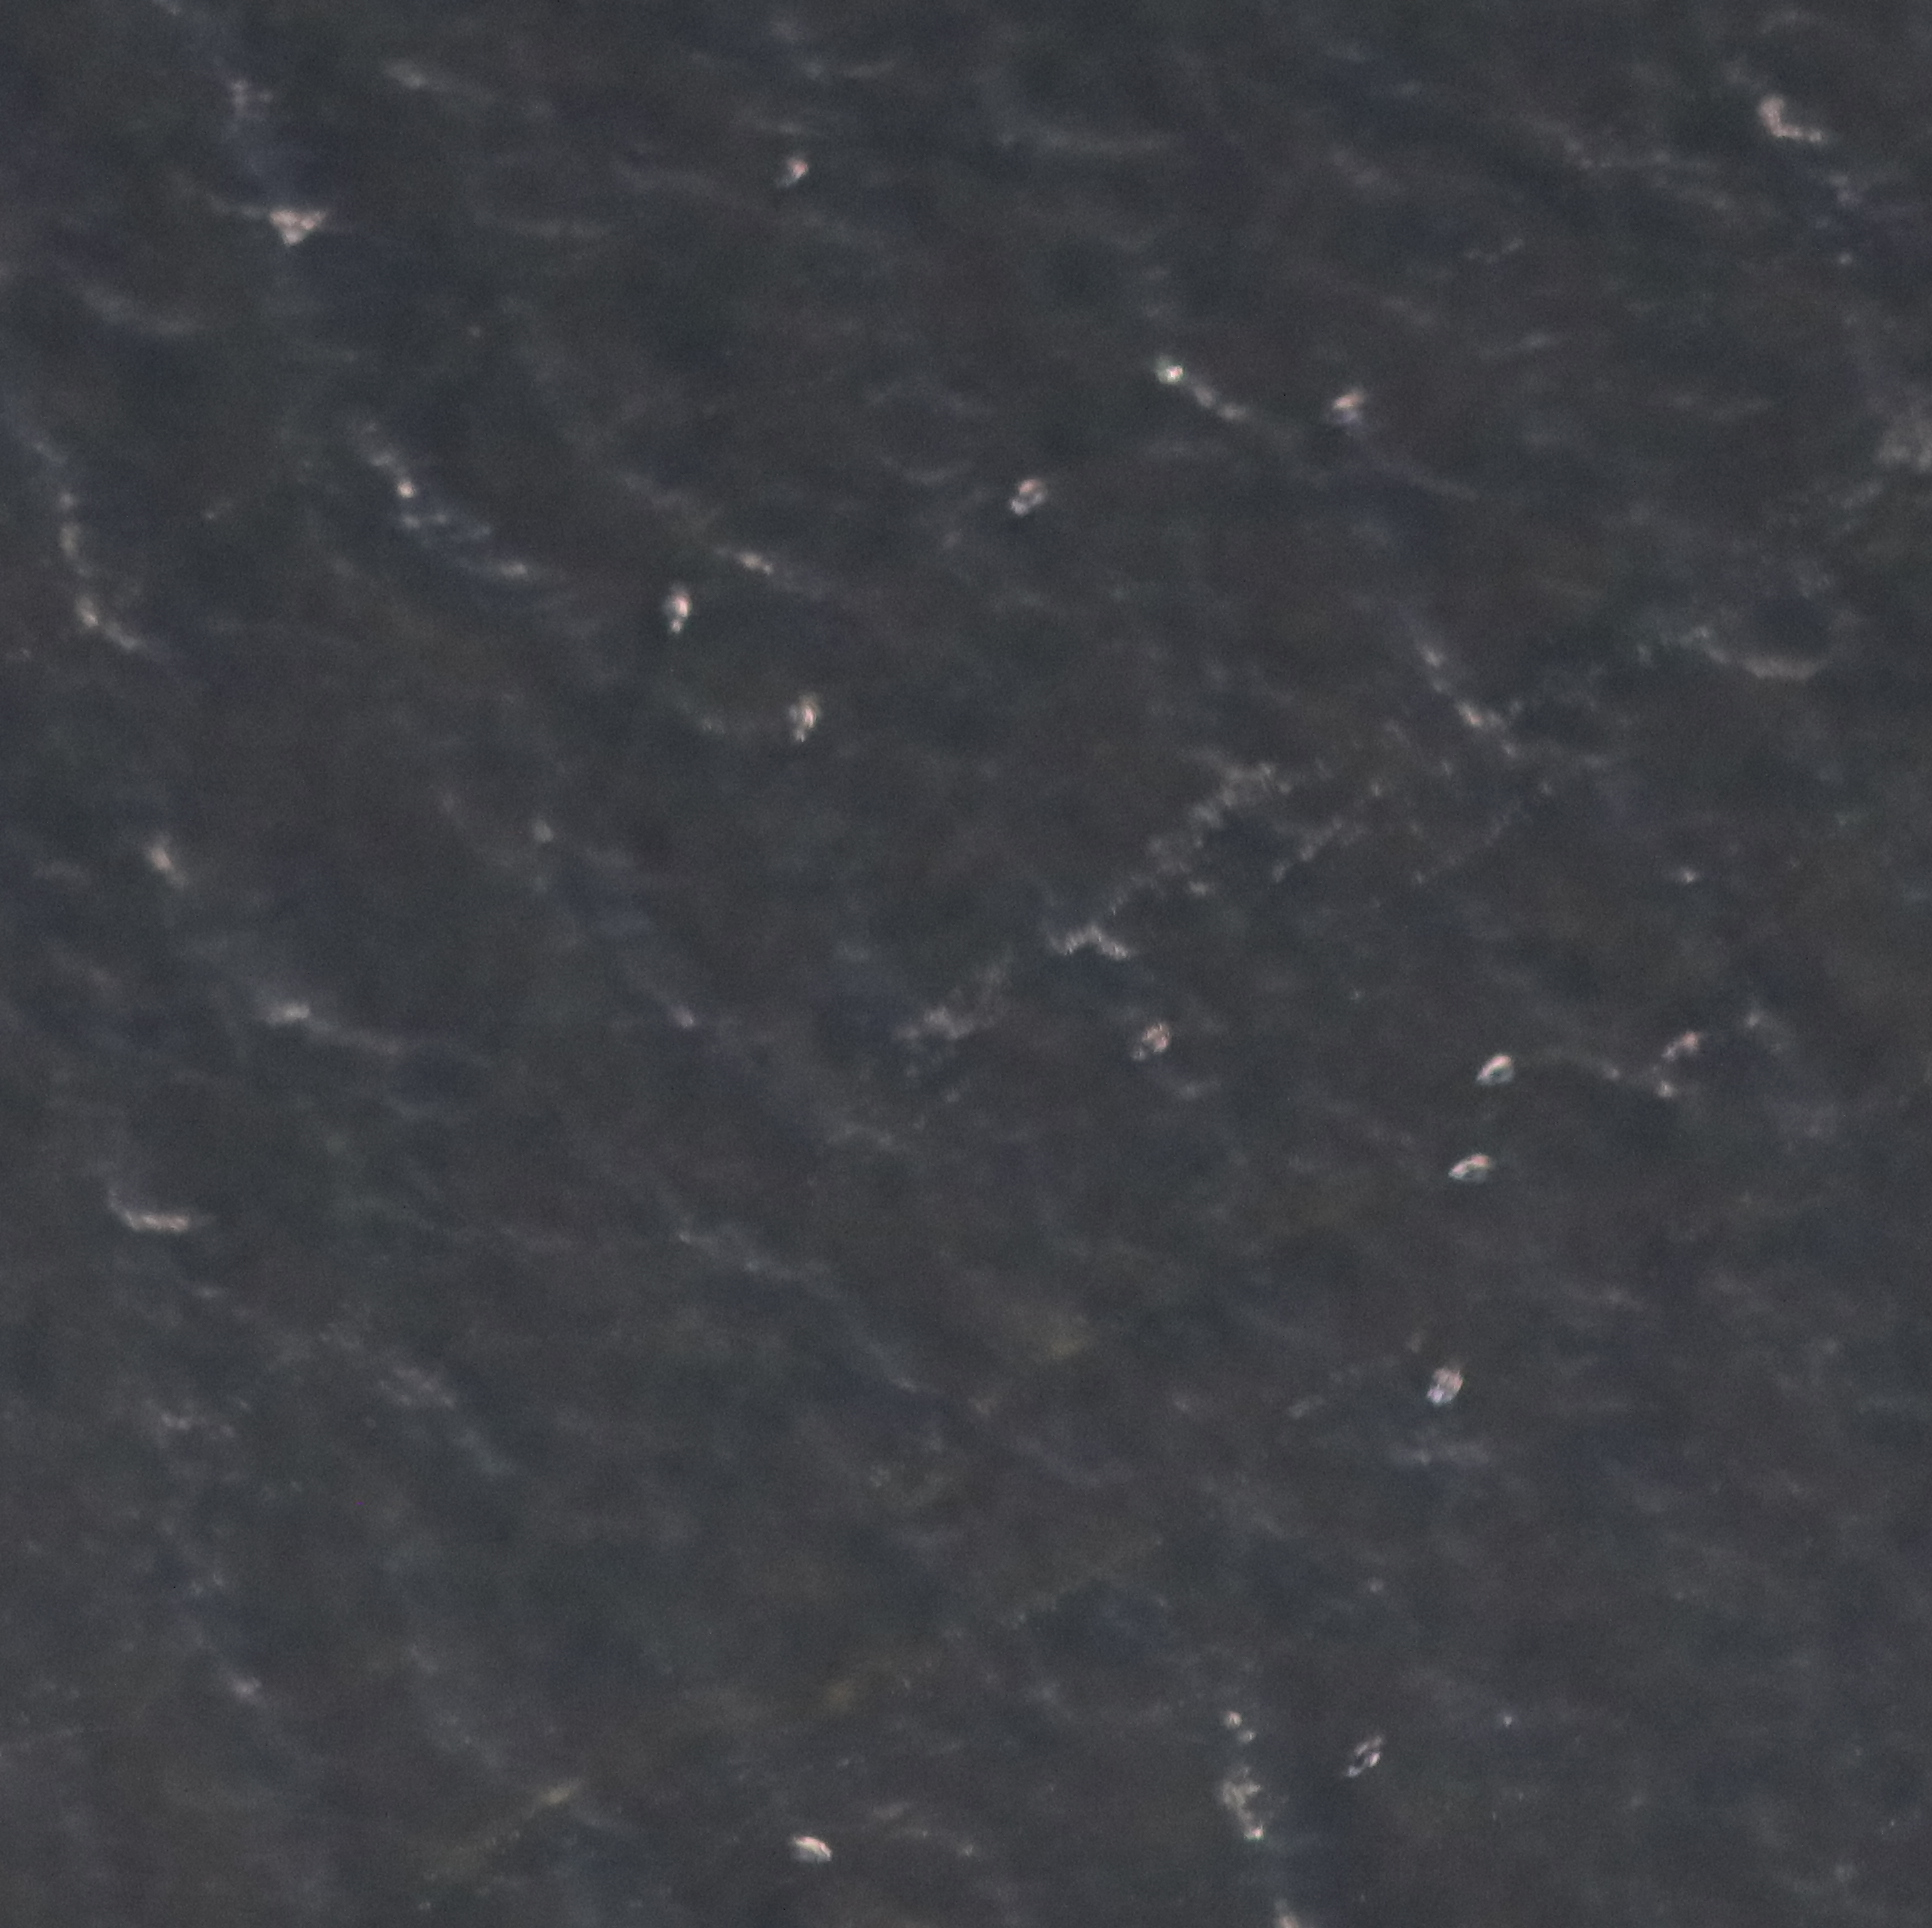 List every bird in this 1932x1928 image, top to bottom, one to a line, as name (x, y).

brant (792, 172)
other bird (1348, 410)
brant (1032, 499)
brant (679, 609)
brant (799, 715)
brant (1149, 1041)
brant (1685, 1044)
brant (1495, 1075)
brant (1475, 1167)
brant (1444, 1385)
brant (1362, 1757)
other bird (808, 1851)